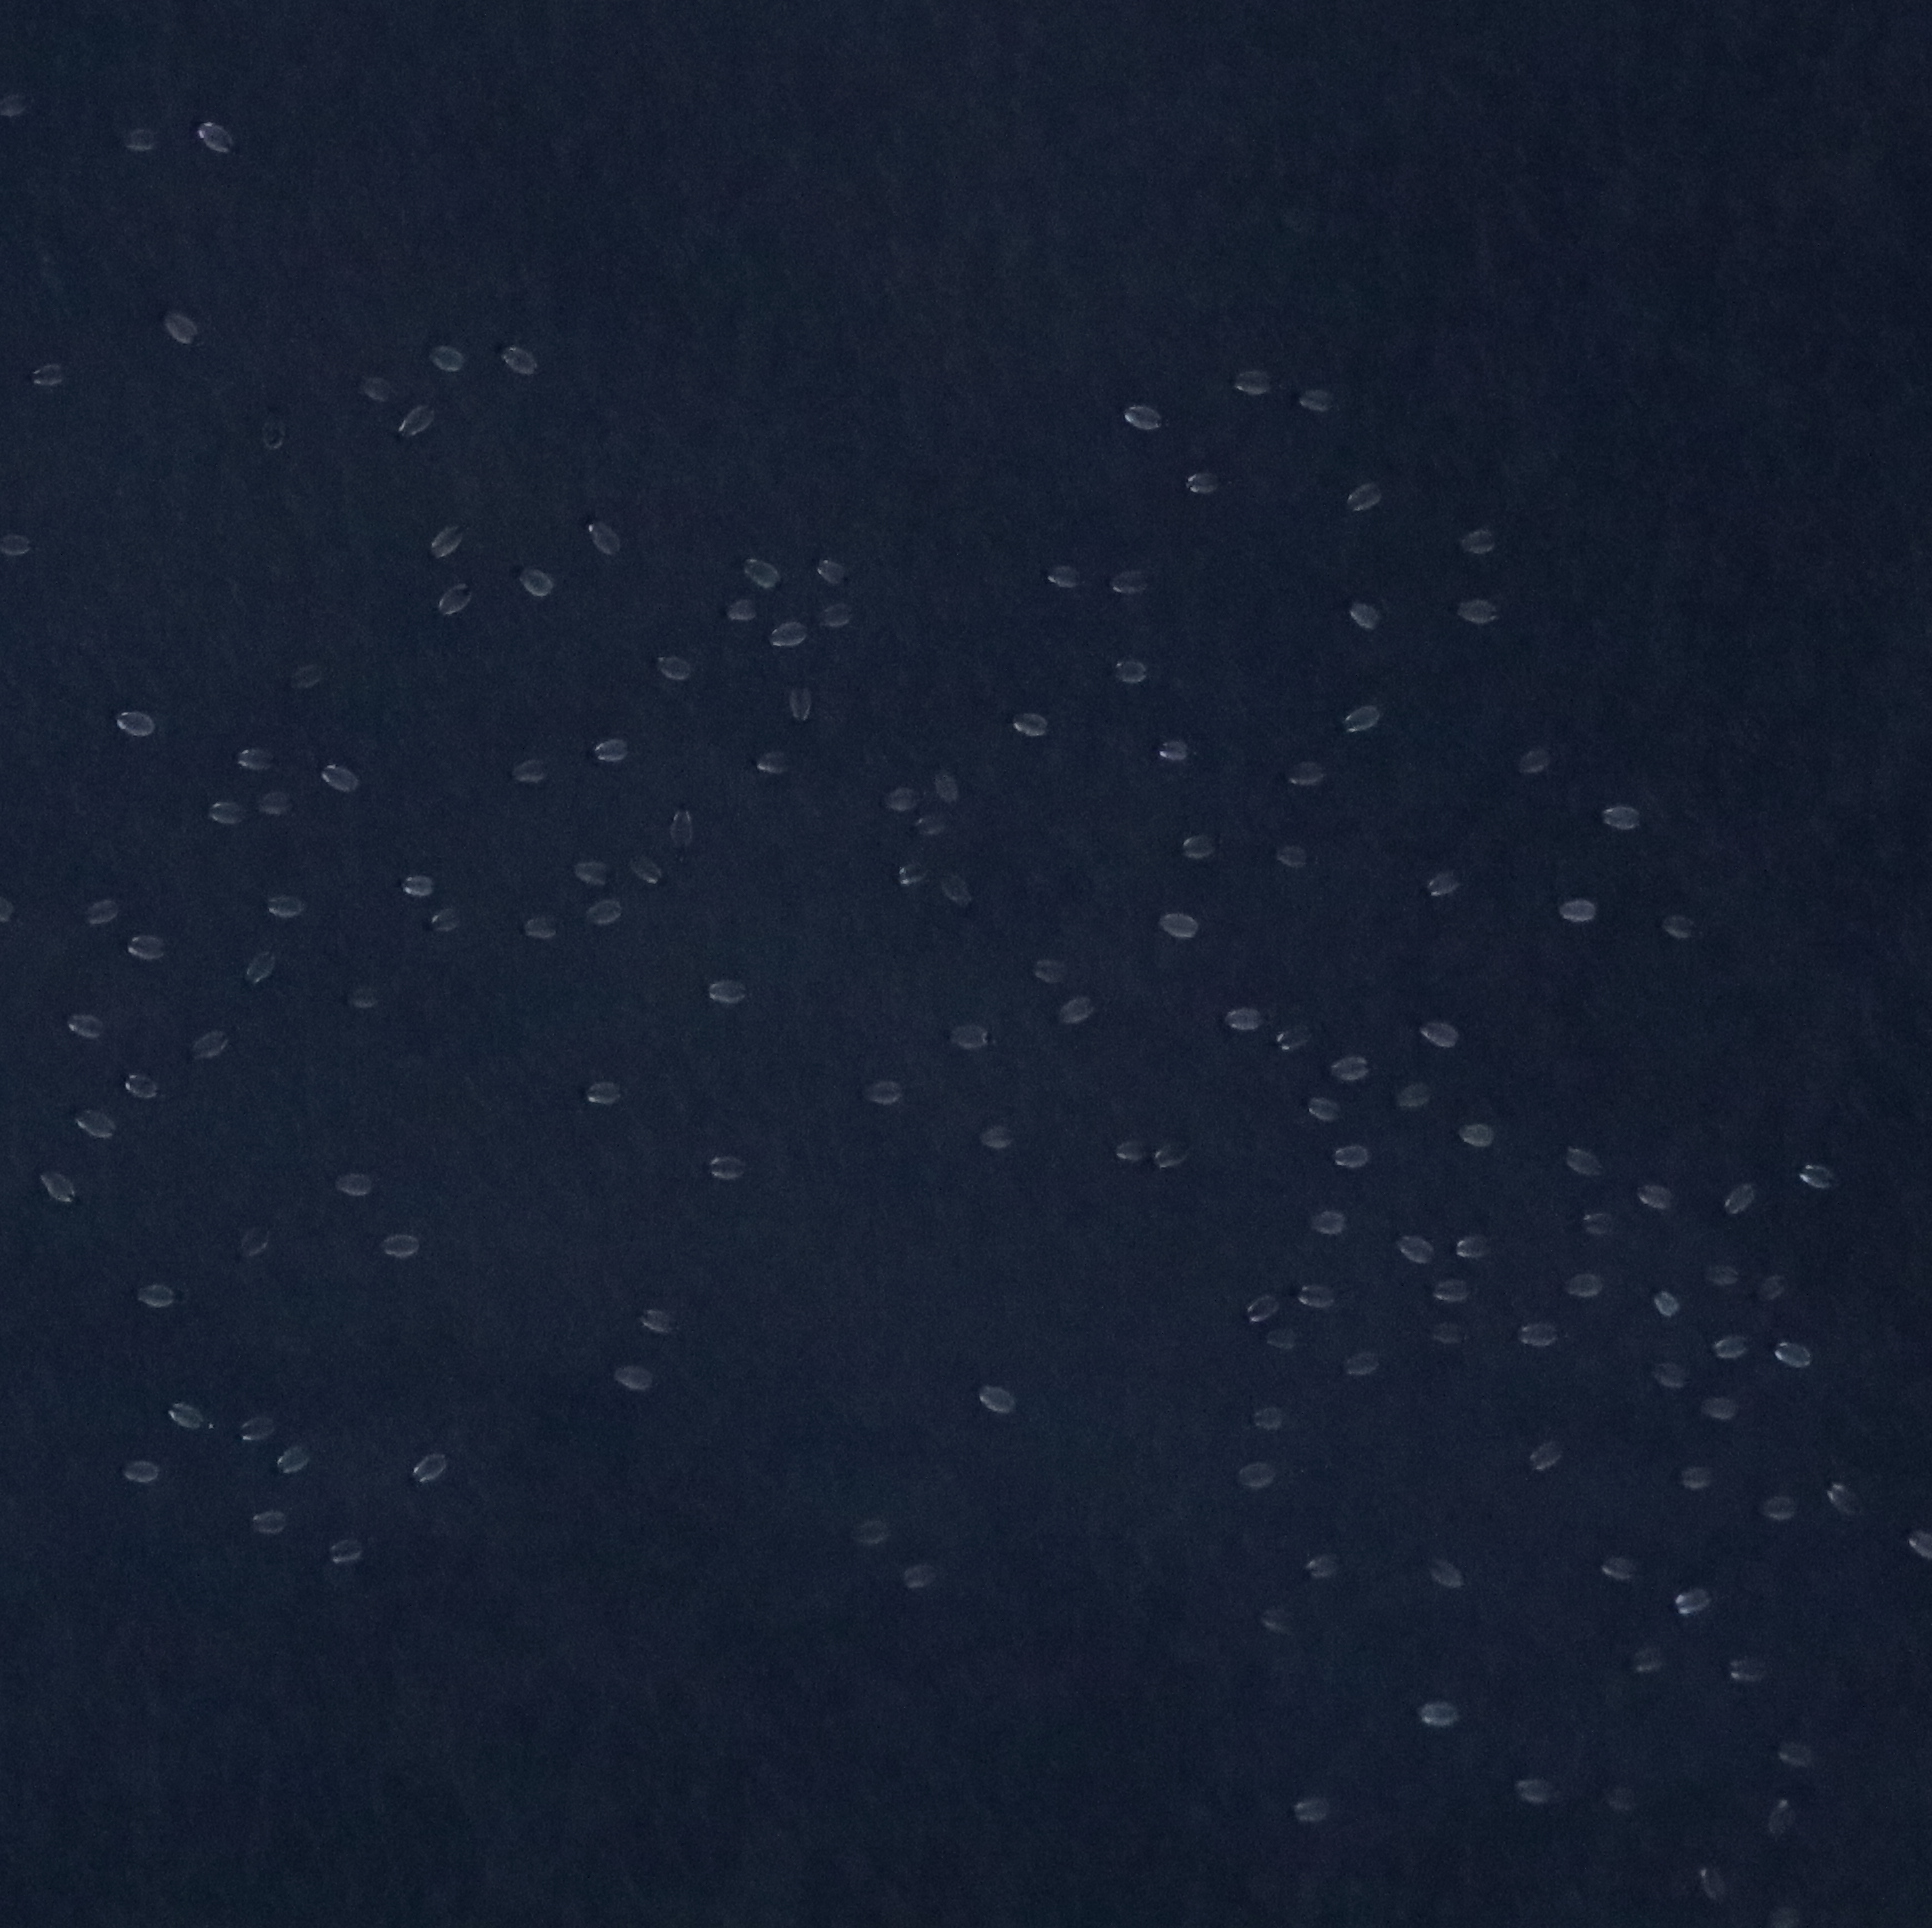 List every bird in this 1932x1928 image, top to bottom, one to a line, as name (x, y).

Canada goose (12, 106)
Canada goose (213, 137)
Canada goose (141, 141)
Canada goose (180, 326)
Canada goose (443, 360)
Canada goose (523, 361)
Canada goose (45, 375)
Canada goose (1247, 382)
Canada goose (379, 388)
Canada goose (1317, 401)
Canada goose (1143, 415)
Canada goose (419, 419)
Canada goose (274, 425)
Canada goose (1207, 483)
Canada goose (1365, 499)
Canada goose (602, 534)
Canada goose (1477, 537)
Canada goose (444, 538)
Canada goose (15, 544)
Canada goose (834, 573)
Canada goose (1063, 575)
Canada goose (761, 578)
Canada goose (528, 582)
Canada goose (1129, 582)
Canada goose (455, 597)
Canada goose (745, 611)
Canada goose (1478, 611)
Canada goose (1361, 612)
Canada goose (833, 619)
Canada goose (787, 633)
Canada goose (670, 665)
Canada goose (308, 673)
Canada goose (1131, 673)
Canada goose (799, 705)
Canada goose (1365, 716)
Canada goose (1034, 723)
Canada goose (137, 724)
Canada goose (613, 749)
Canada goose (1173, 749)
Canada goose (257, 756)
Canada goose (1532, 759)
Canada goose (765, 764)
Canada goose (534, 769)
Canada goose (1312, 774)
Canada goose (341, 781)
Canada goose (950, 787)
Canada goose (902, 800)
Canada goose (275, 803)
Canada goose (225, 809)
Canada goose (1623, 818)
Canada goose (928, 823)
Canada goose (682, 829)
Canada goose (1200, 848)
Canada goose (1294, 856)
Canada goose (643, 865)
Canada goose (914, 872)
Canada goose (593, 873)
Canada goose (1444, 880)
Canada goose (420, 886)
Canada goose (956, 891)
Canada goose (284, 906)
Canada goose (1579, 912)
Canada goose (103, 913)
Canada goose (606, 914)
Canada goose (444, 919)
Canada goose (1681, 926)
Canada goose (538, 927)
Canada goose (1183, 927)
Canada goose (144, 950)
Canada goose (258, 967)
Canada goose (1050, 969)
Canada goose (362, 994)
Canada goose (725, 995)
Canada goose (1074, 1008)
Canada goose (1245, 1018)
Canada goose (87, 1023)
Canada goose (1441, 1034)
Canada goose (1296, 1037)
Canada goose (970, 1040)
Canada goose (211, 1045)
Canada goose (1350, 1065)
Canada goose (143, 1087)
Canada goose (605, 1090)
Canada goose (886, 1093)
Canada goose (1414, 1098)
Canada goose (1327, 1114)
Canada goose (97, 1121)
Canada goose (1480, 1134)
Canada goose (997, 1135)
Canada goose (1132, 1151)
Canada goose (1171, 1153)
Canada goose (1355, 1154)
Canada goose (1584, 1165)
Canada goose (727, 1166)
Canada goose (1818, 1175)
Canada goose (353, 1181)
Canada goose (58, 1185)
Canada goose (1739, 1198)
Canada goose (1659, 1200)
Canada goose (1330, 1220)
Canada goose (1599, 1222)
Canada goose (253, 1238)
Canada goose (400, 1245)
Canada goose (1475, 1247)
Canada goose (1420, 1251)
Canada goose (1720, 1276)
Canada goose (1585, 1284)
Canada goose (1451, 1288)
Canada goose (1773, 1288)
Canada goose (155, 1295)
Canada goose (1314, 1300)
Canada goose (1263, 1304)
Canada goose (1667, 1304)
Canada goose (655, 1318)
Canada goose (1450, 1331)
Canada goose (1536, 1334)
Canada goose (1281, 1335)
Canada goose (1732, 1346)
Canada goose (1794, 1356)
Canada goose (1365, 1364)
Canada goose (1672, 1375)
Canada goose (634, 1379)
Canada goose (996, 1394)
Canada goose (1714, 1408)
Canada goose (184, 1412)
Canada goose (1270, 1421)
Canada goose (257, 1424)
Canada goose (1548, 1453)
Canada goose (293, 1462)
Canada goose (430, 1466)
Canada goose (138, 1471)
Canada goose (1256, 1471)
Canada goose (1696, 1475)
Canada goose (1843, 1500)
Canada goose (1777, 1505)
Canada goose (267, 1522)
Canada goose (871, 1532)
Canada goose (1925, 1544)
Canada goose (347, 1551)
Canada goose (1326, 1564)
Canada goose (1616, 1569)
Canada goose (1447, 1570)
Canada goose (919, 1576)
Canada goose (1693, 1602)
Canada goose (1282, 1622)
Canada goose (1647, 1661)
Canada goose (1750, 1669)
Canada goose (1440, 1715)
Canada goose (1796, 1752)
Canada goose (1536, 1791)
Canada goose (1630, 1799)
Canada goose (1313, 1810)
Canada goose (1782, 1815)
Canada goose (1711, 1882)